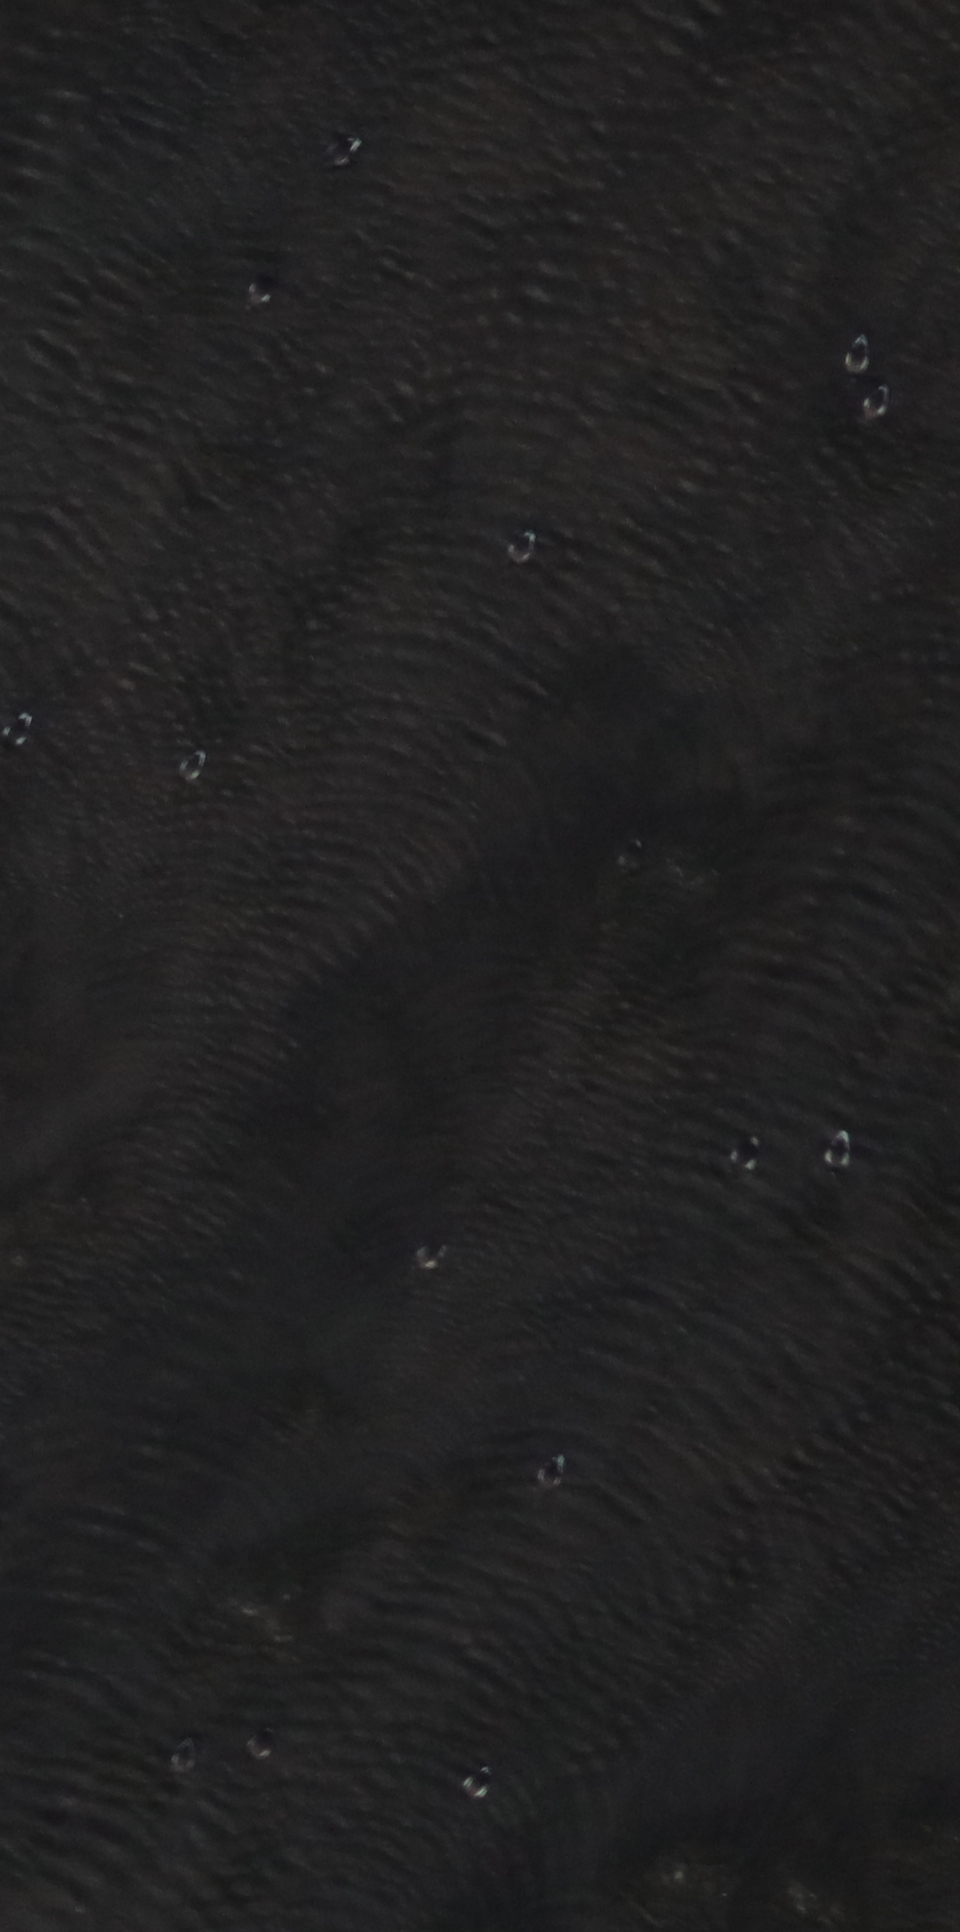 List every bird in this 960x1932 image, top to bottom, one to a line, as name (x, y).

brant (342, 153)
brant (272, 284)
brant (858, 360)
brant (876, 405)
brant (523, 549)
brant (17, 730)
brant (188, 767)
brant (837, 1150)
brant (743, 1154)
brant (428, 1261)
brant (552, 1473)
brant (258, 1746)
brant (194, 1756)
brant (477, 1785)